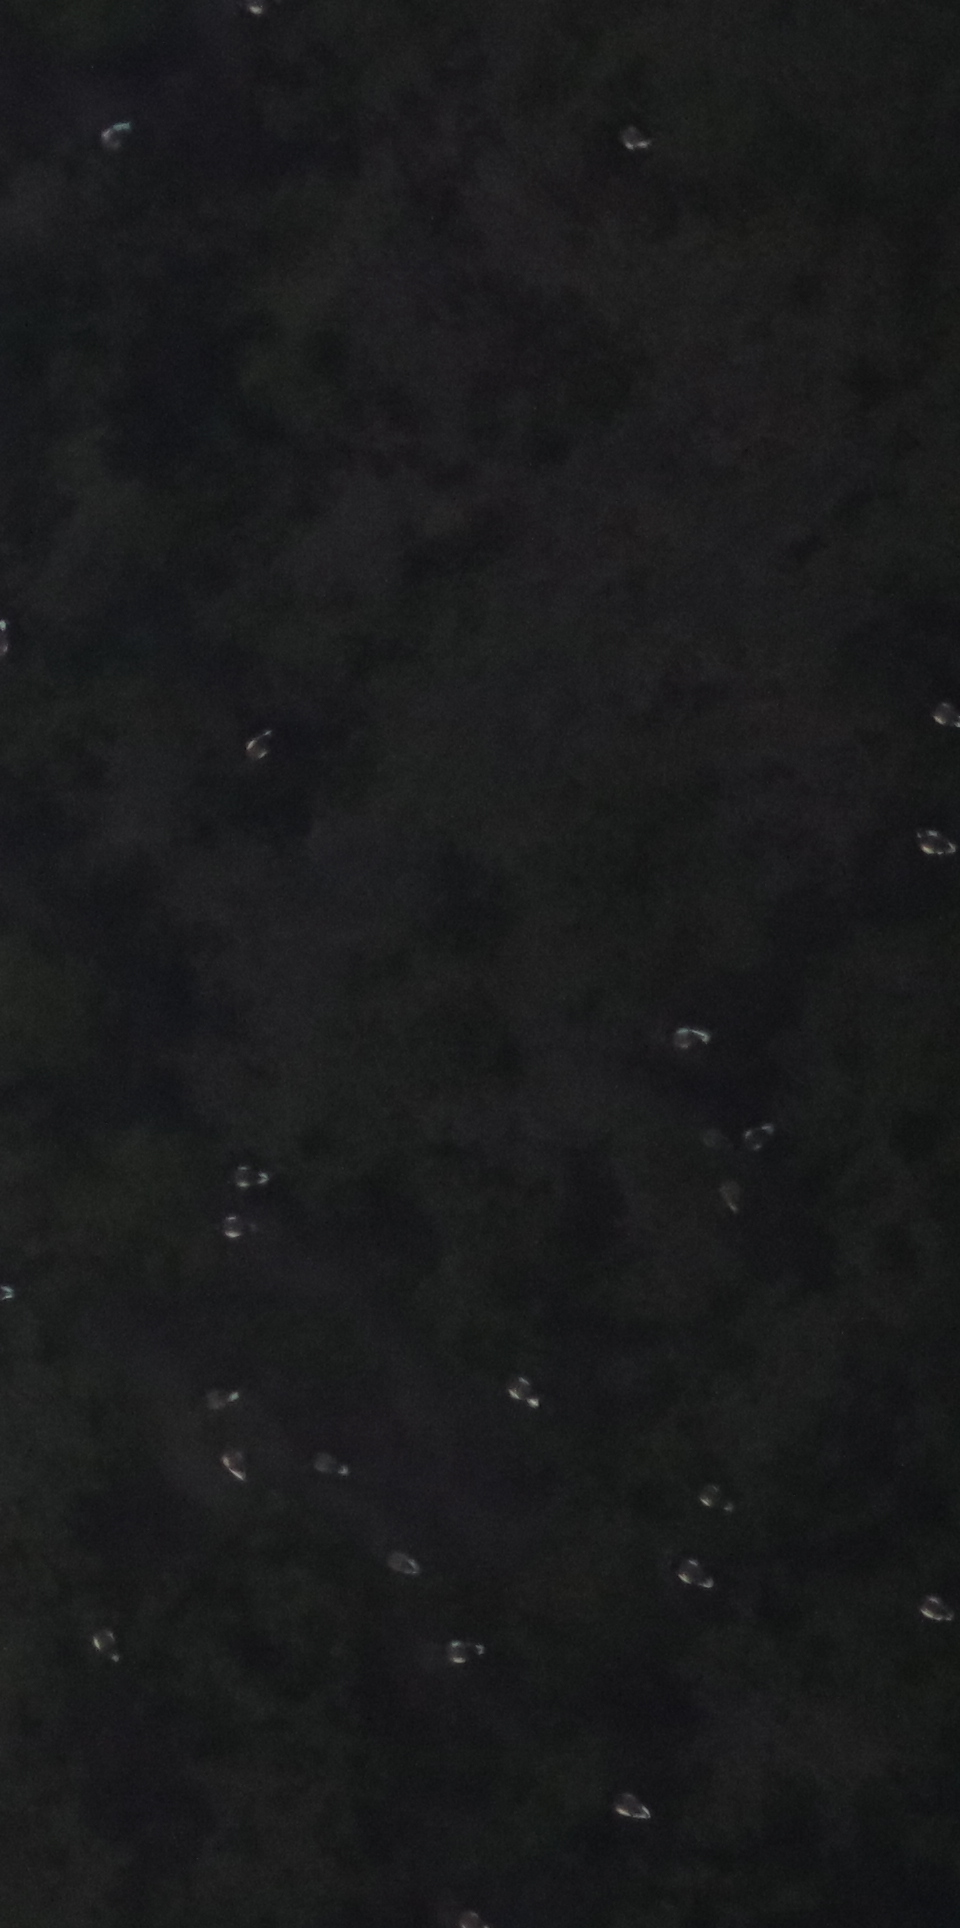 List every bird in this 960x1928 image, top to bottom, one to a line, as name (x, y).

brant (256, 1)
brant (107, 132)
brant (634, 139)
brant (258, 745)
brant (935, 843)
brant (686, 1039)
brant (756, 1130)
brant (245, 1177)
brant (738, 1182)
brant (240, 1226)
brant (520, 1390)
brant (223, 1406)
brant (333, 1462)
brant (240, 1465)
brant (718, 1496)
brant (402, 1561)
brant (691, 1571)
brant (927, 1604)
brant (106, 1643)
brant (461, 1653)
brant (629, 1805)